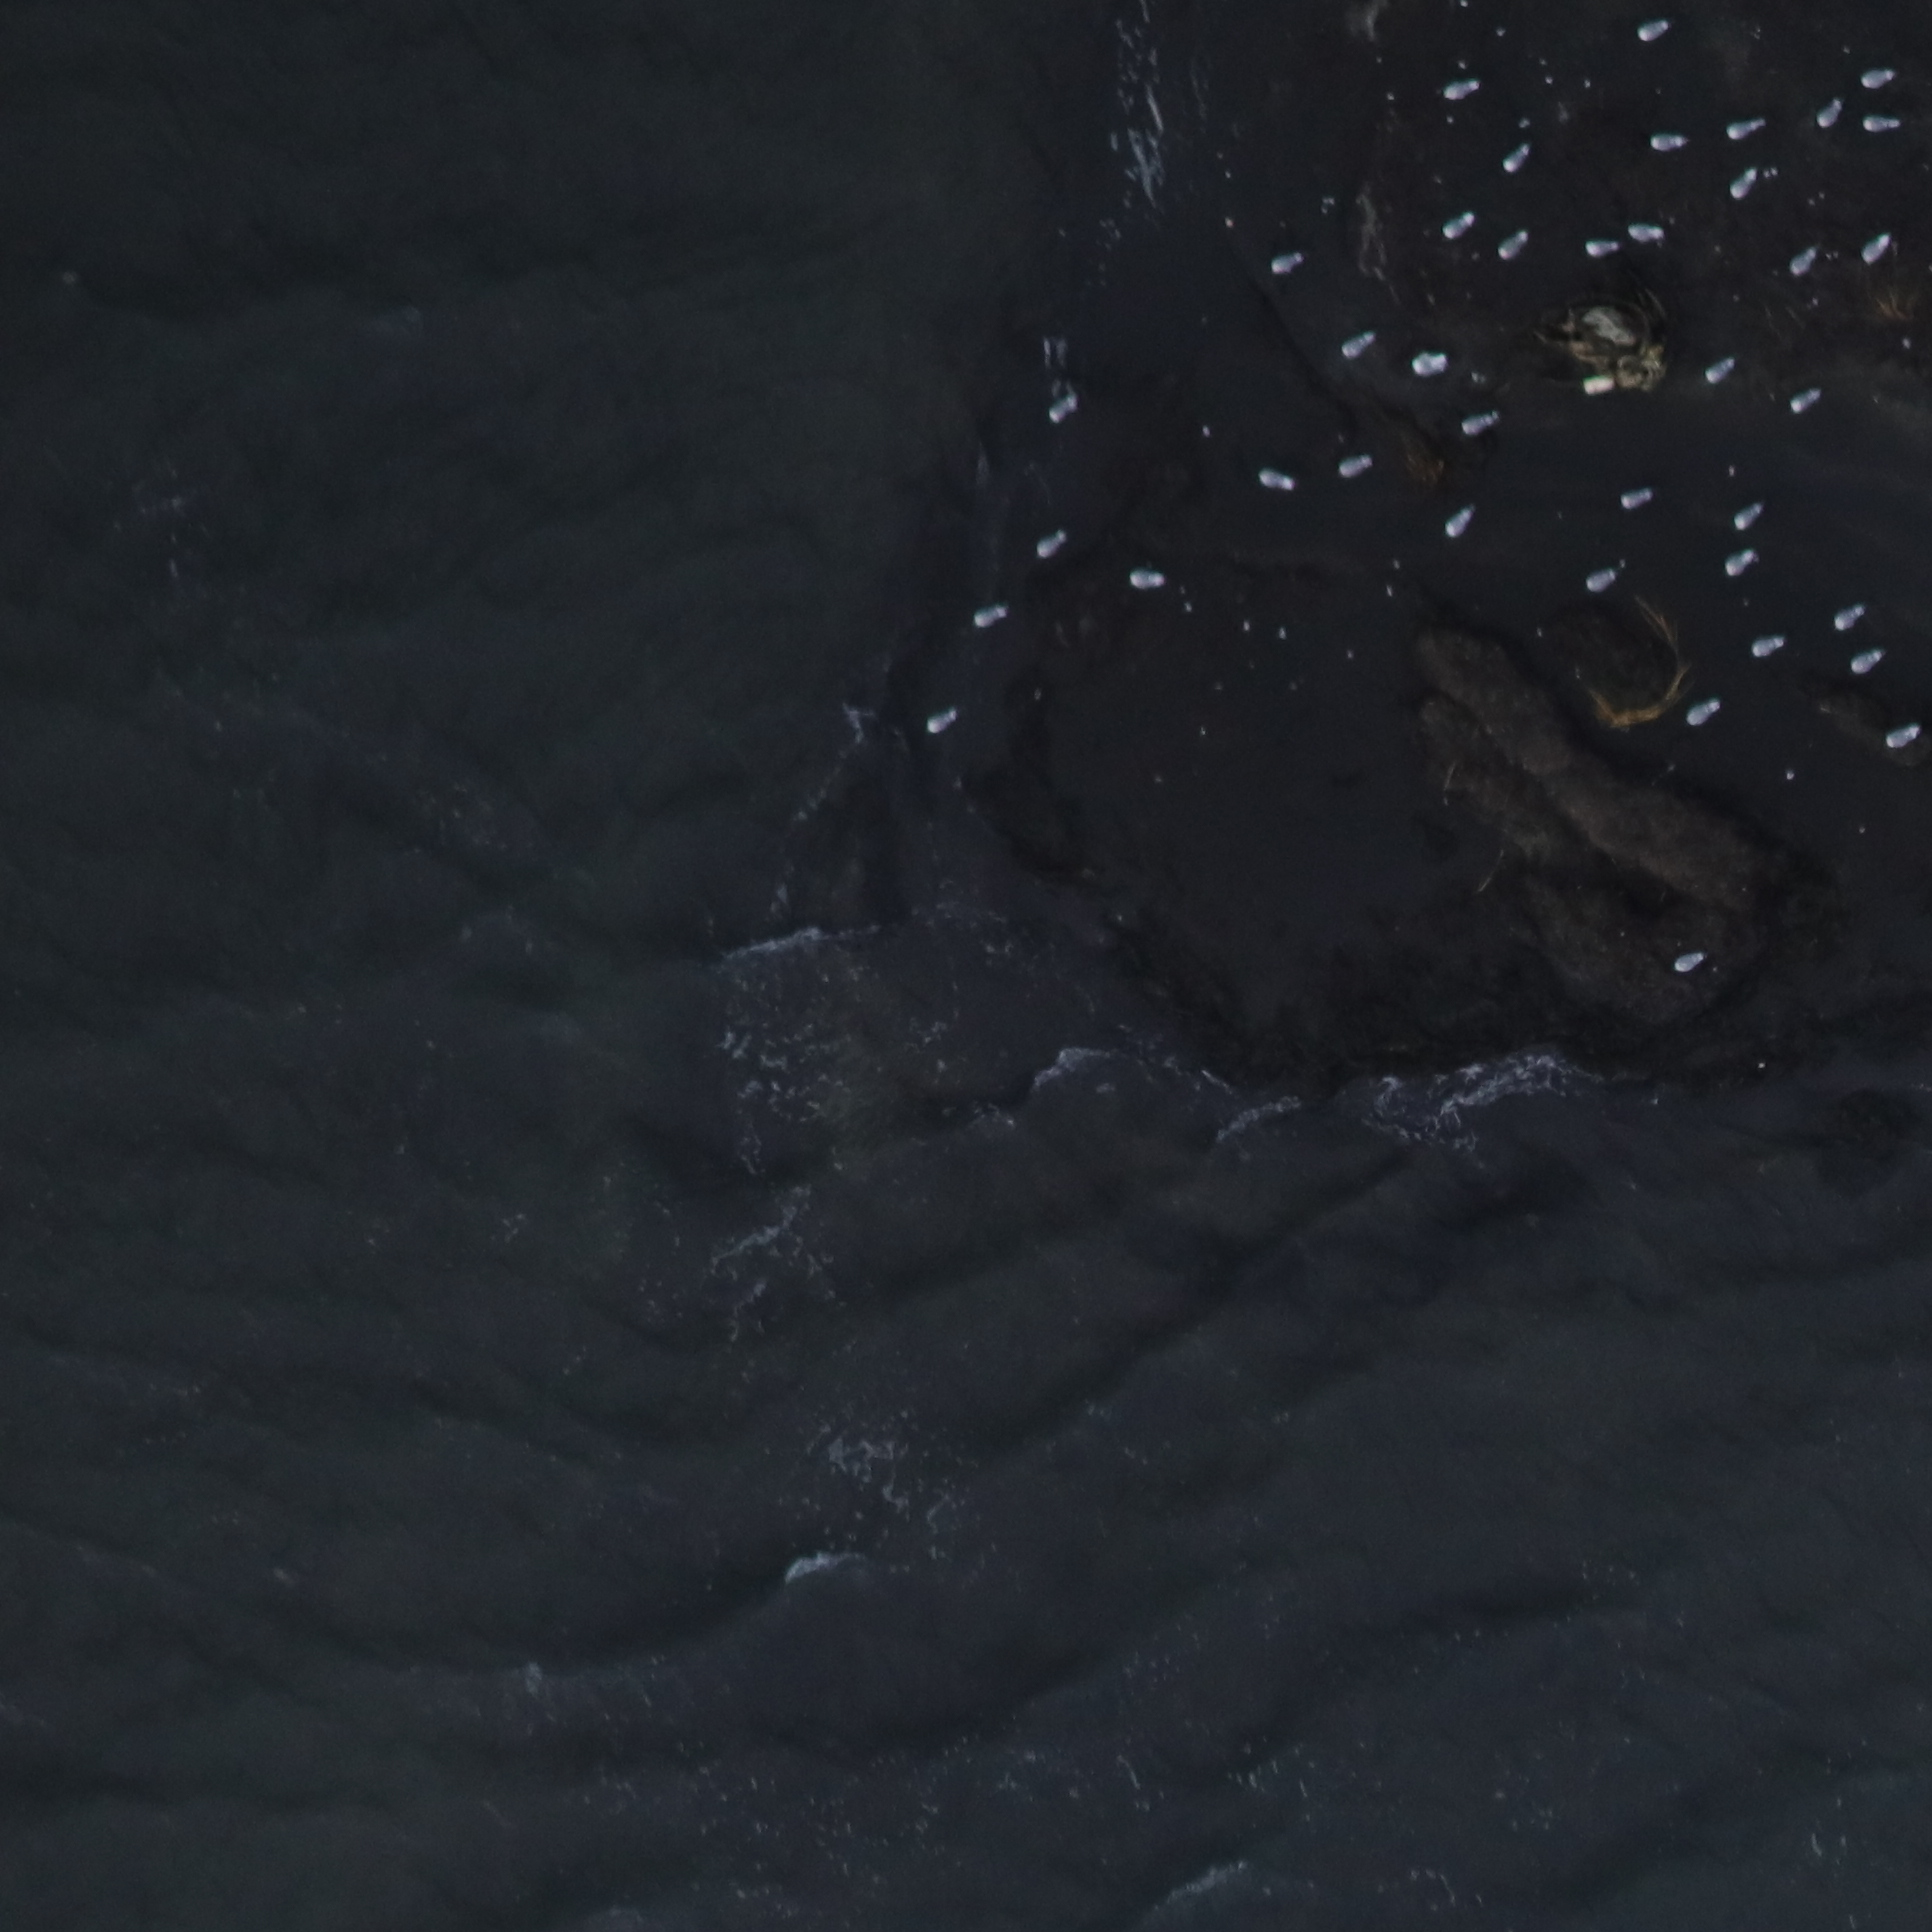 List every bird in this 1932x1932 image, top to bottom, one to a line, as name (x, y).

emperor goose (1653, 31)
emperor goose (1869, 81)
emperor goose (1458, 89)
emperor goose (1829, 113)
emperor goose (1878, 124)
emperor goose (1740, 128)
emperor goose (1663, 143)
emperor goose (1513, 164)
emperor goose (1743, 185)
emperor goose (1457, 226)
emperor goose (1645, 230)
emperor goose (1513, 248)
emperor goose (1599, 249)
emperor goose (1877, 251)
emperor goose (1803, 261)
emperor goose (1281, 265)
emperor goose (1356, 345)
emperor goose (1430, 367)
emperor goose (1720, 371)
emperor goose (1802, 401)
emperor goose (1060, 407)
emperor goose (1478, 425)
emperor goose (1355, 466)
emperor goose (1274, 480)
emperor goose (1632, 501)
emperor goose (1746, 517)
emperor goose (1458, 525)
emperor goose (1050, 545)
emperor goose (1740, 565)
emperor goose (1145, 579)
emperor goose (1600, 580)
emperor goose (988, 616)
emperor goose (1844, 618)
emperor goose (1764, 645)
emperor goose (1864, 663)
emperor goose (1701, 714)
emperor goose (941, 723)
emperor goose (1901, 739)
emperor goose (1686, 963)